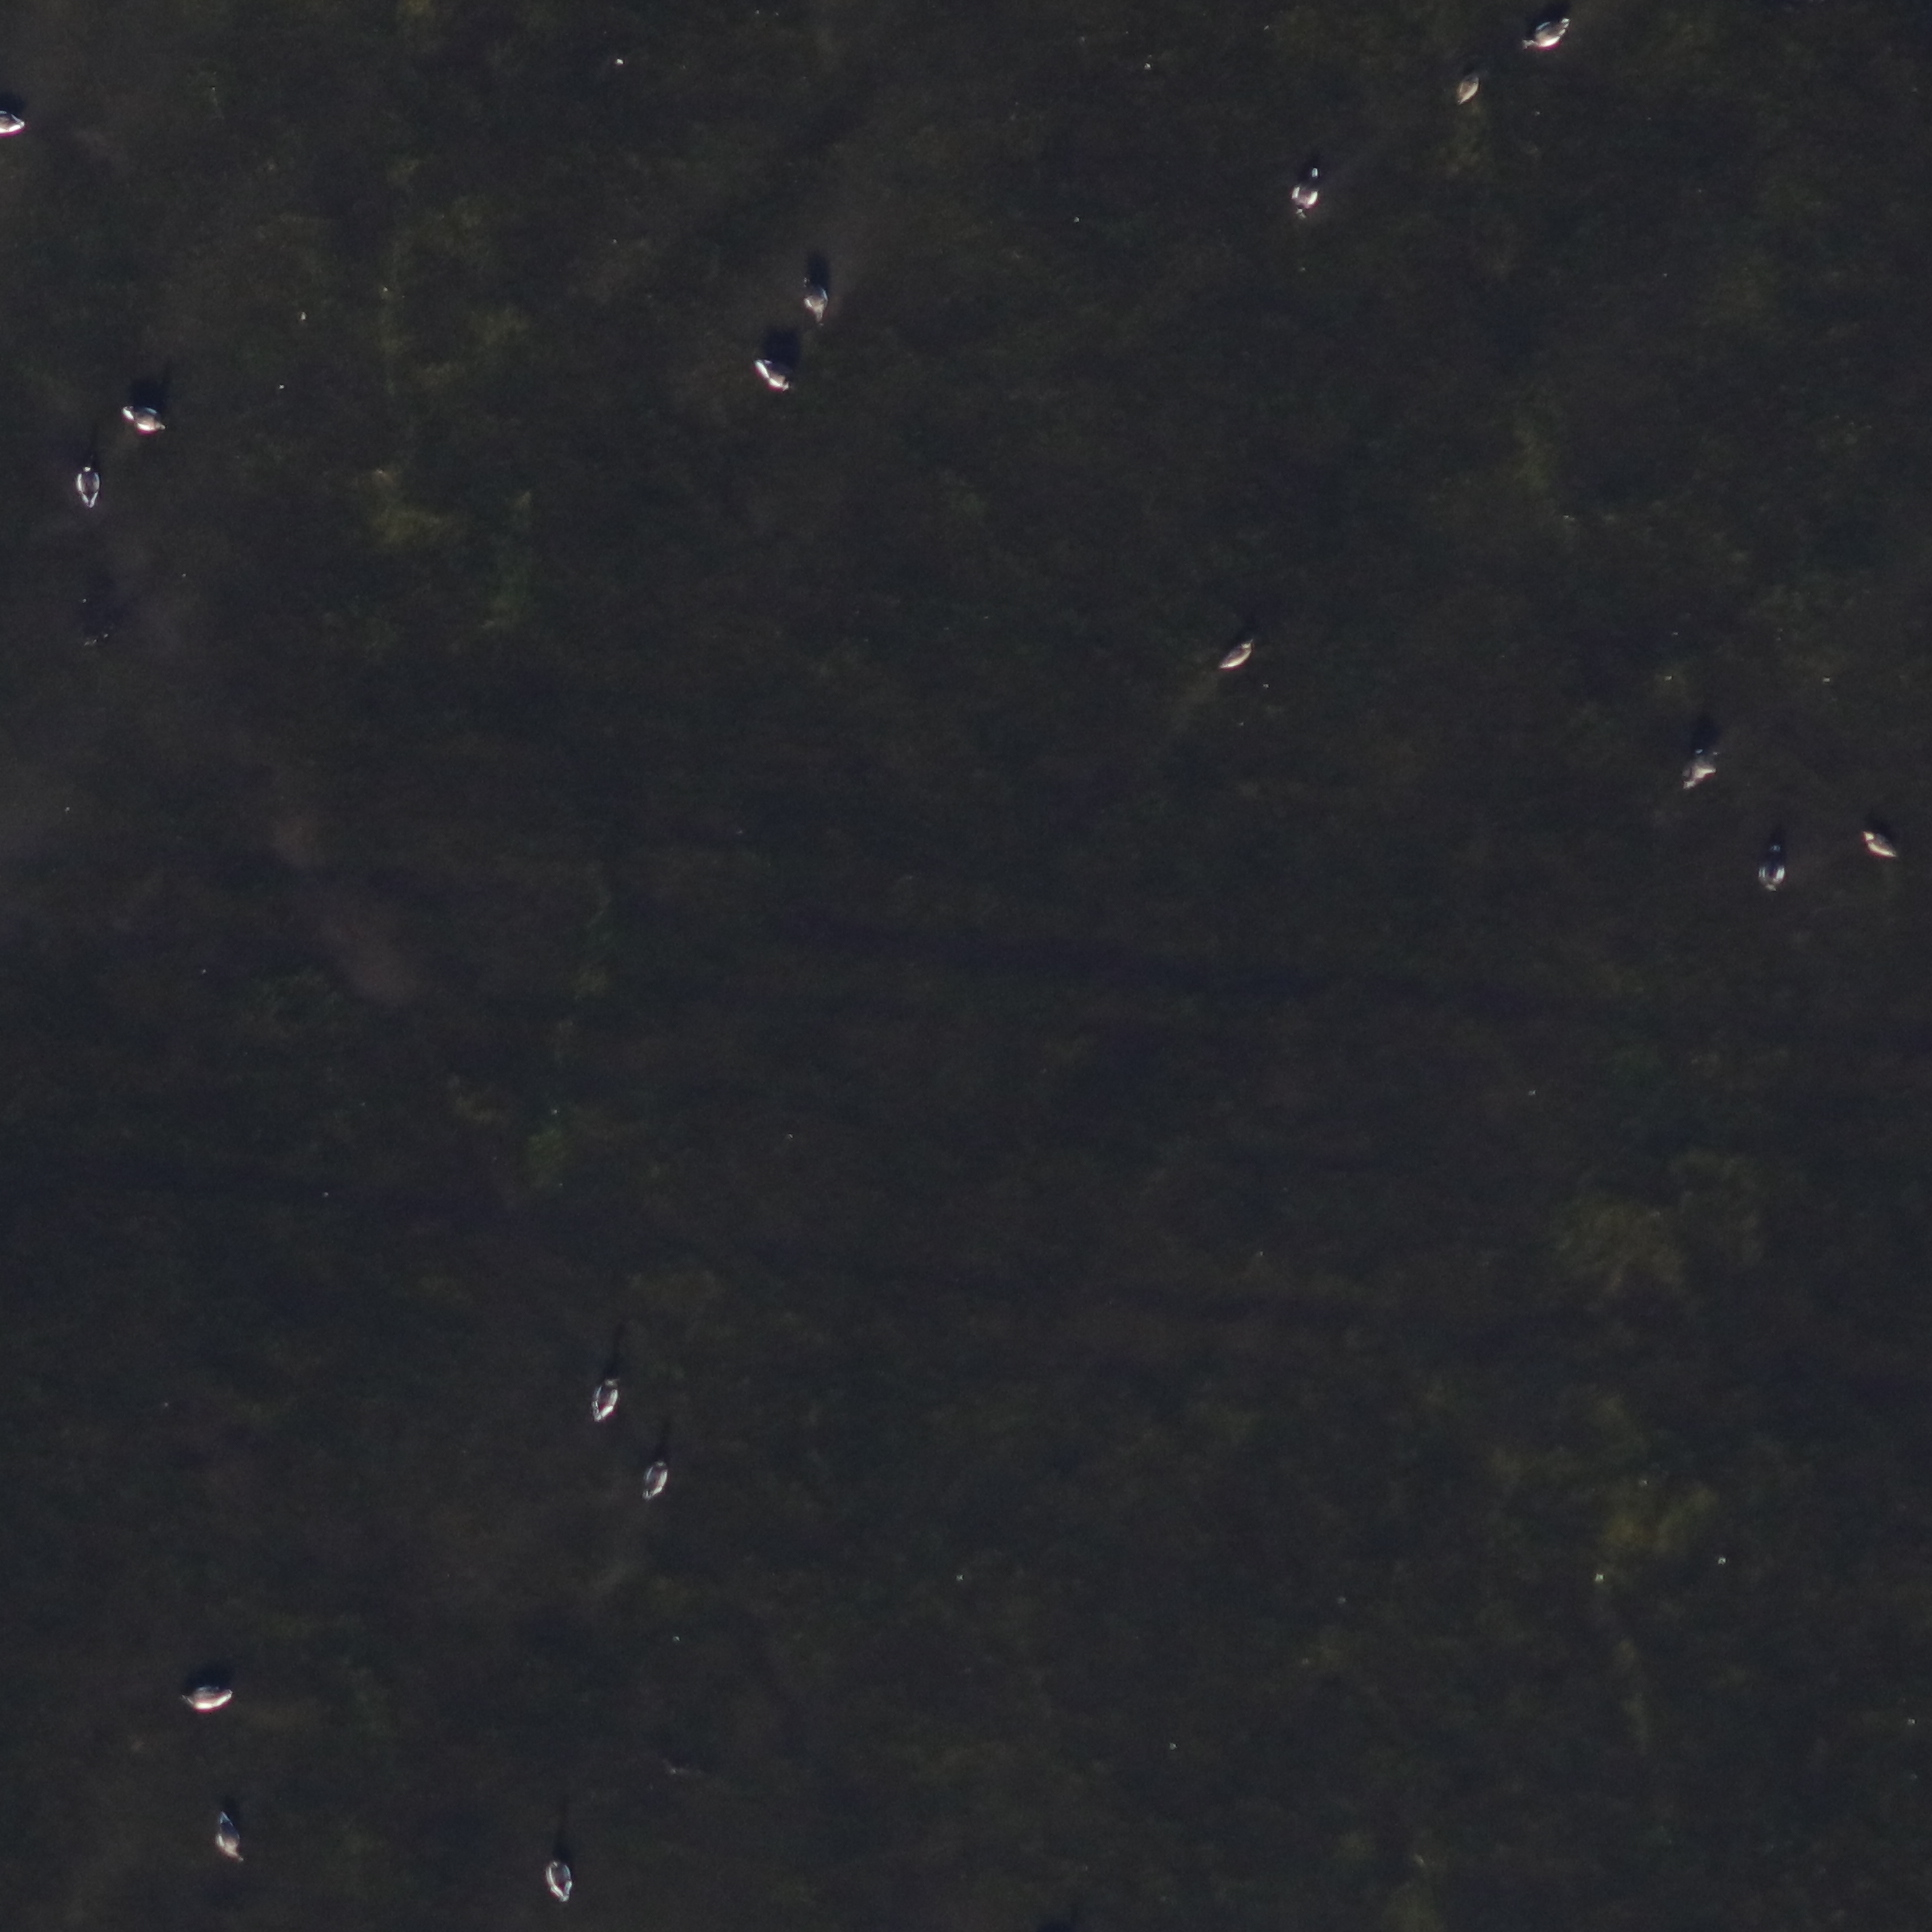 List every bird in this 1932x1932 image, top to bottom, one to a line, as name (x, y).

brant (1549, 29)
brant (1471, 88)
brant (3, 123)
brant (1306, 195)
brant (818, 293)
brant (775, 375)
brant (147, 420)
brant (89, 486)
brant (1237, 660)
brant (1699, 766)
brant (1881, 845)
brant (1769, 867)
brant (604, 1398)
brant (654, 1479)
brant (208, 1696)
brant (229, 1837)
brant (559, 1875)